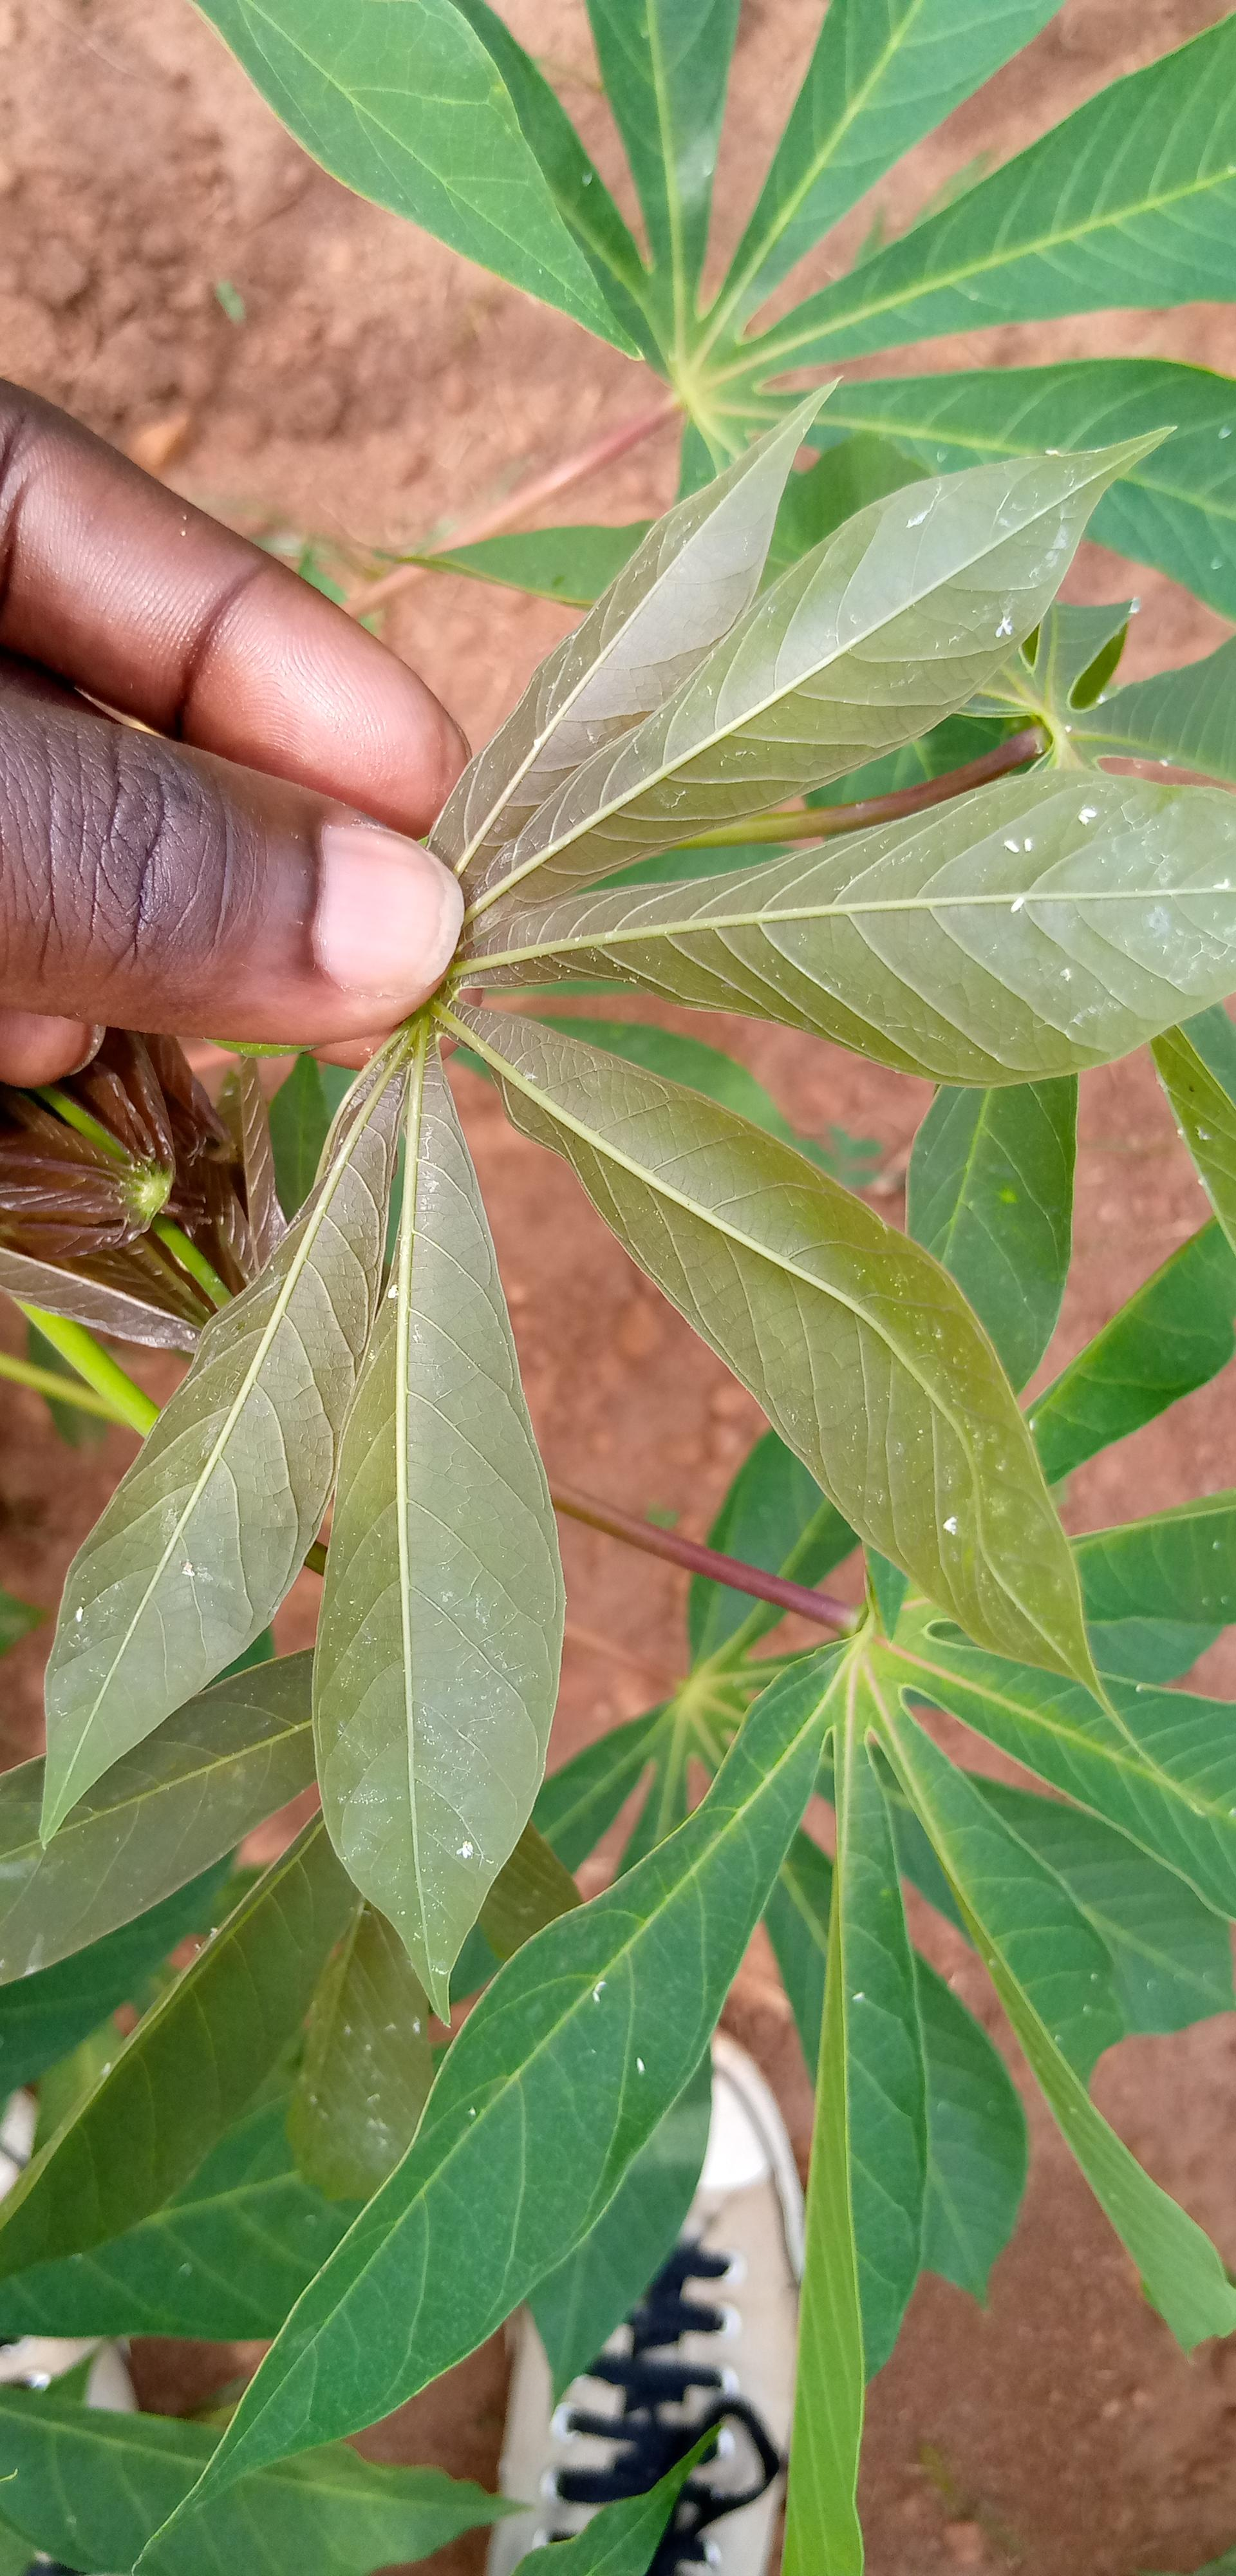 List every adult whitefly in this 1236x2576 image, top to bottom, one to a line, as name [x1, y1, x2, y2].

whitefly [1064, 794, 1109, 839]
whitefly [1075, 798, 1100, 833]
whitefly [993, 826, 1025, 864]
whitefly [1020, 826, 1046, 860]
whitefly [998, 884, 1037, 930]
whitefly [930, 1510, 975, 1549]